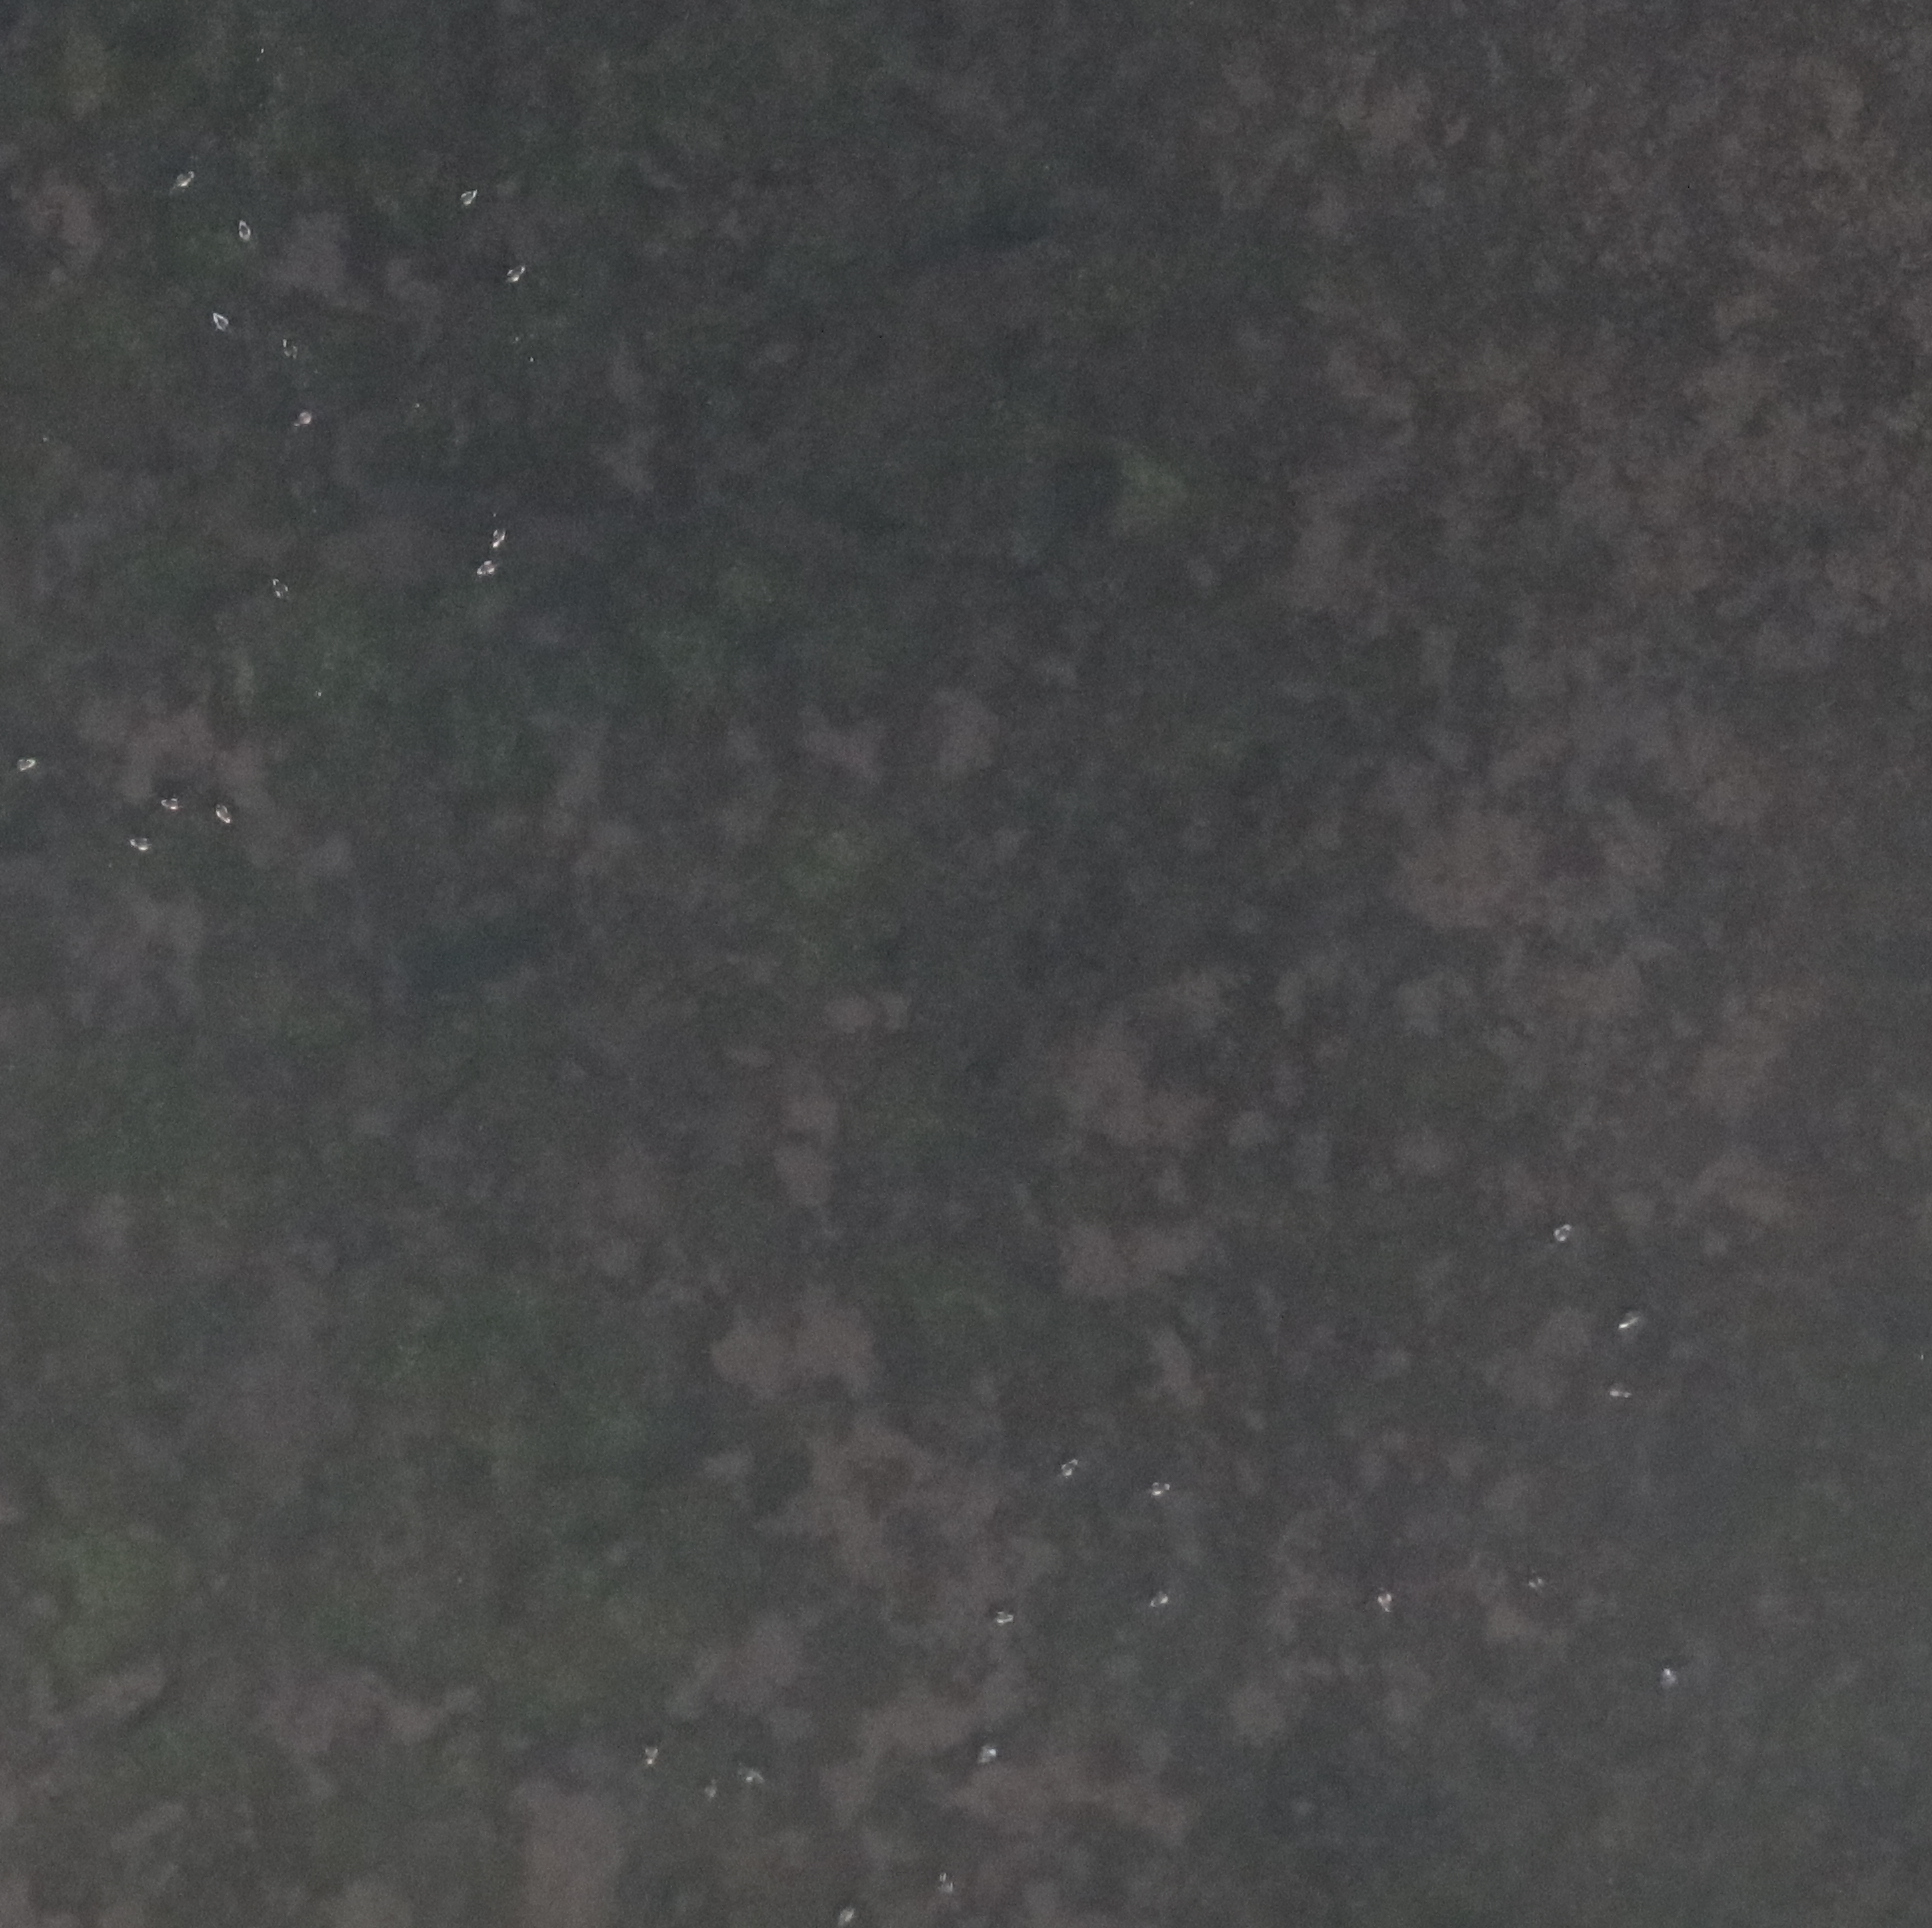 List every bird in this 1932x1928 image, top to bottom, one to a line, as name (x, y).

brant (184, 178)
brant (468, 197)
brant (244, 231)
brant (515, 275)
brant (222, 322)
brant (291, 350)
brant (304, 418)
brant (498, 535)
brant (488, 567)
brant (279, 588)
brant (25, 765)
brant (172, 804)
brant (223, 813)
brant (142, 844)
brant (1562, 1234)
brant (1632, 1321)
brant (1621, 1391)
brant (1068, 1469)
brant (1165, 1487)
brant (1533, 1584)
brant (1164, 1591)
brant (1379, 1605)
brant (1004, 1613)
brant (1672, 1679)
brant (990, 1758)
brant (652, 1760)
brant (760, 1781)
brant (714, 1787)
brant (948, 1884)
brant (835, 1926)